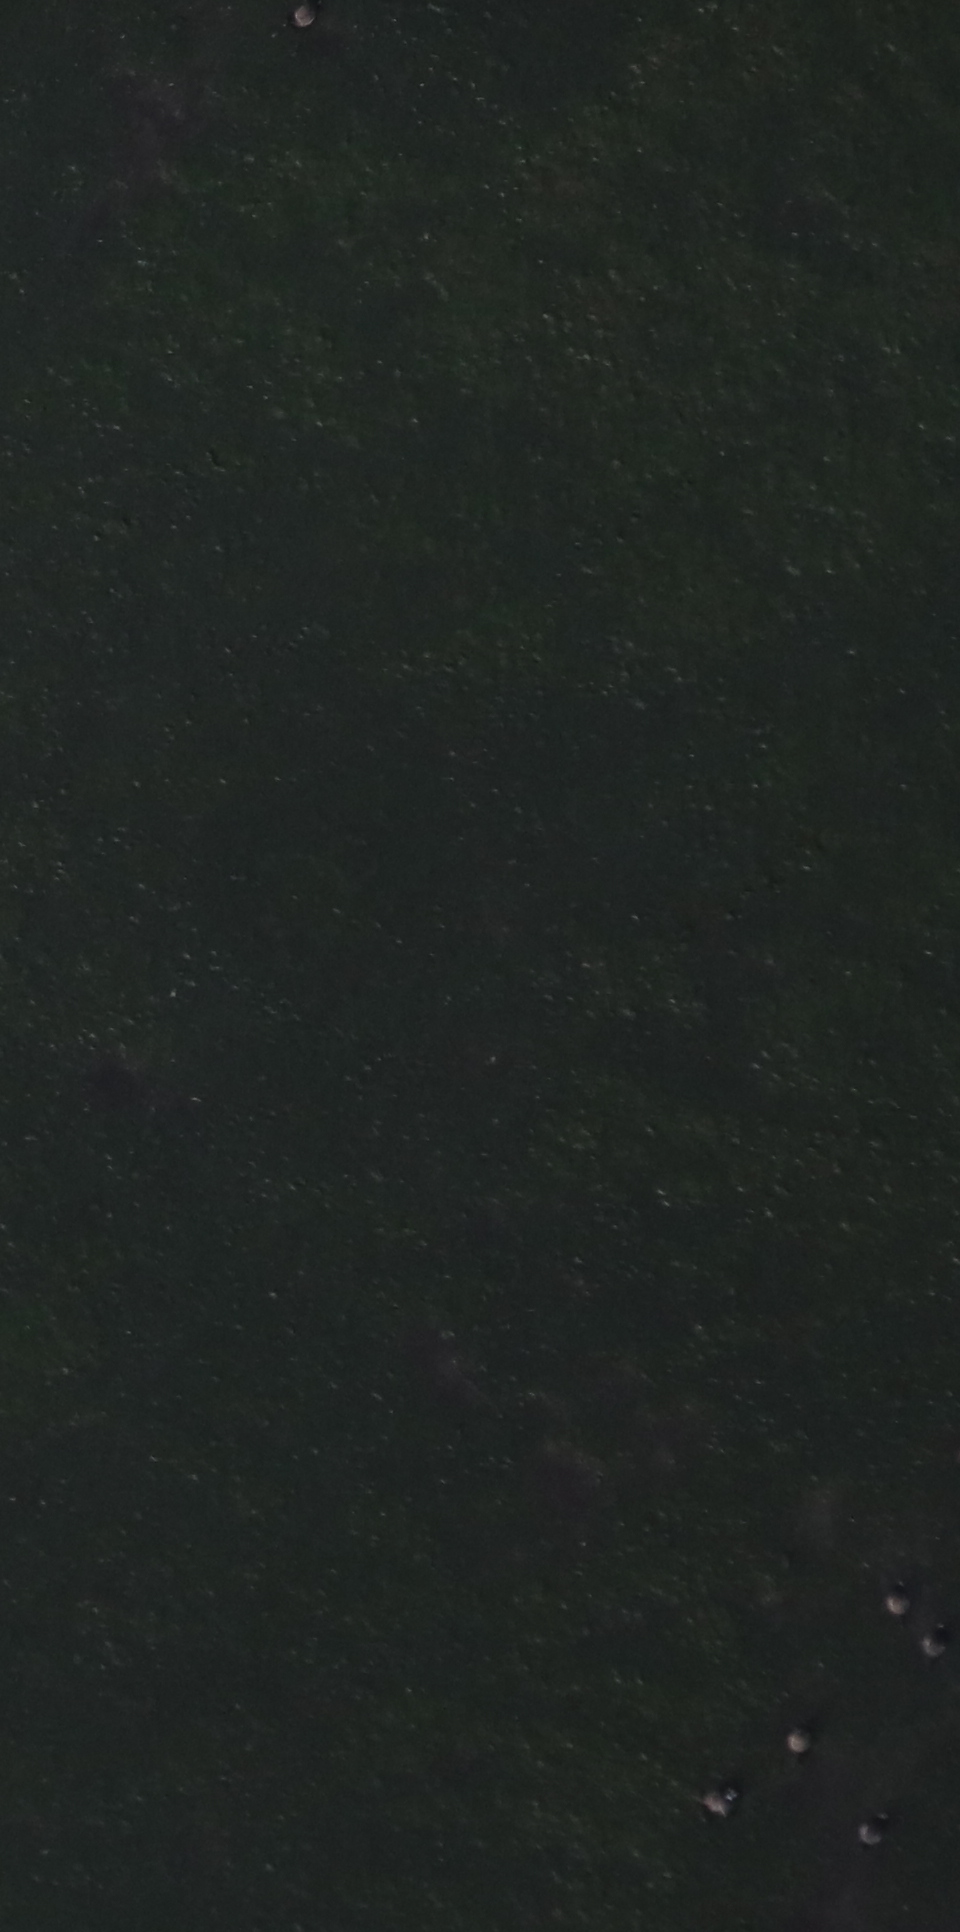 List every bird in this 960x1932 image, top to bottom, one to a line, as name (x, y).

Canada goose (302, 16)
brant (898, 1608)
brant (936, 1645)
brant (803, 1744)
brant (717, 1800)
brant (878, 1827)